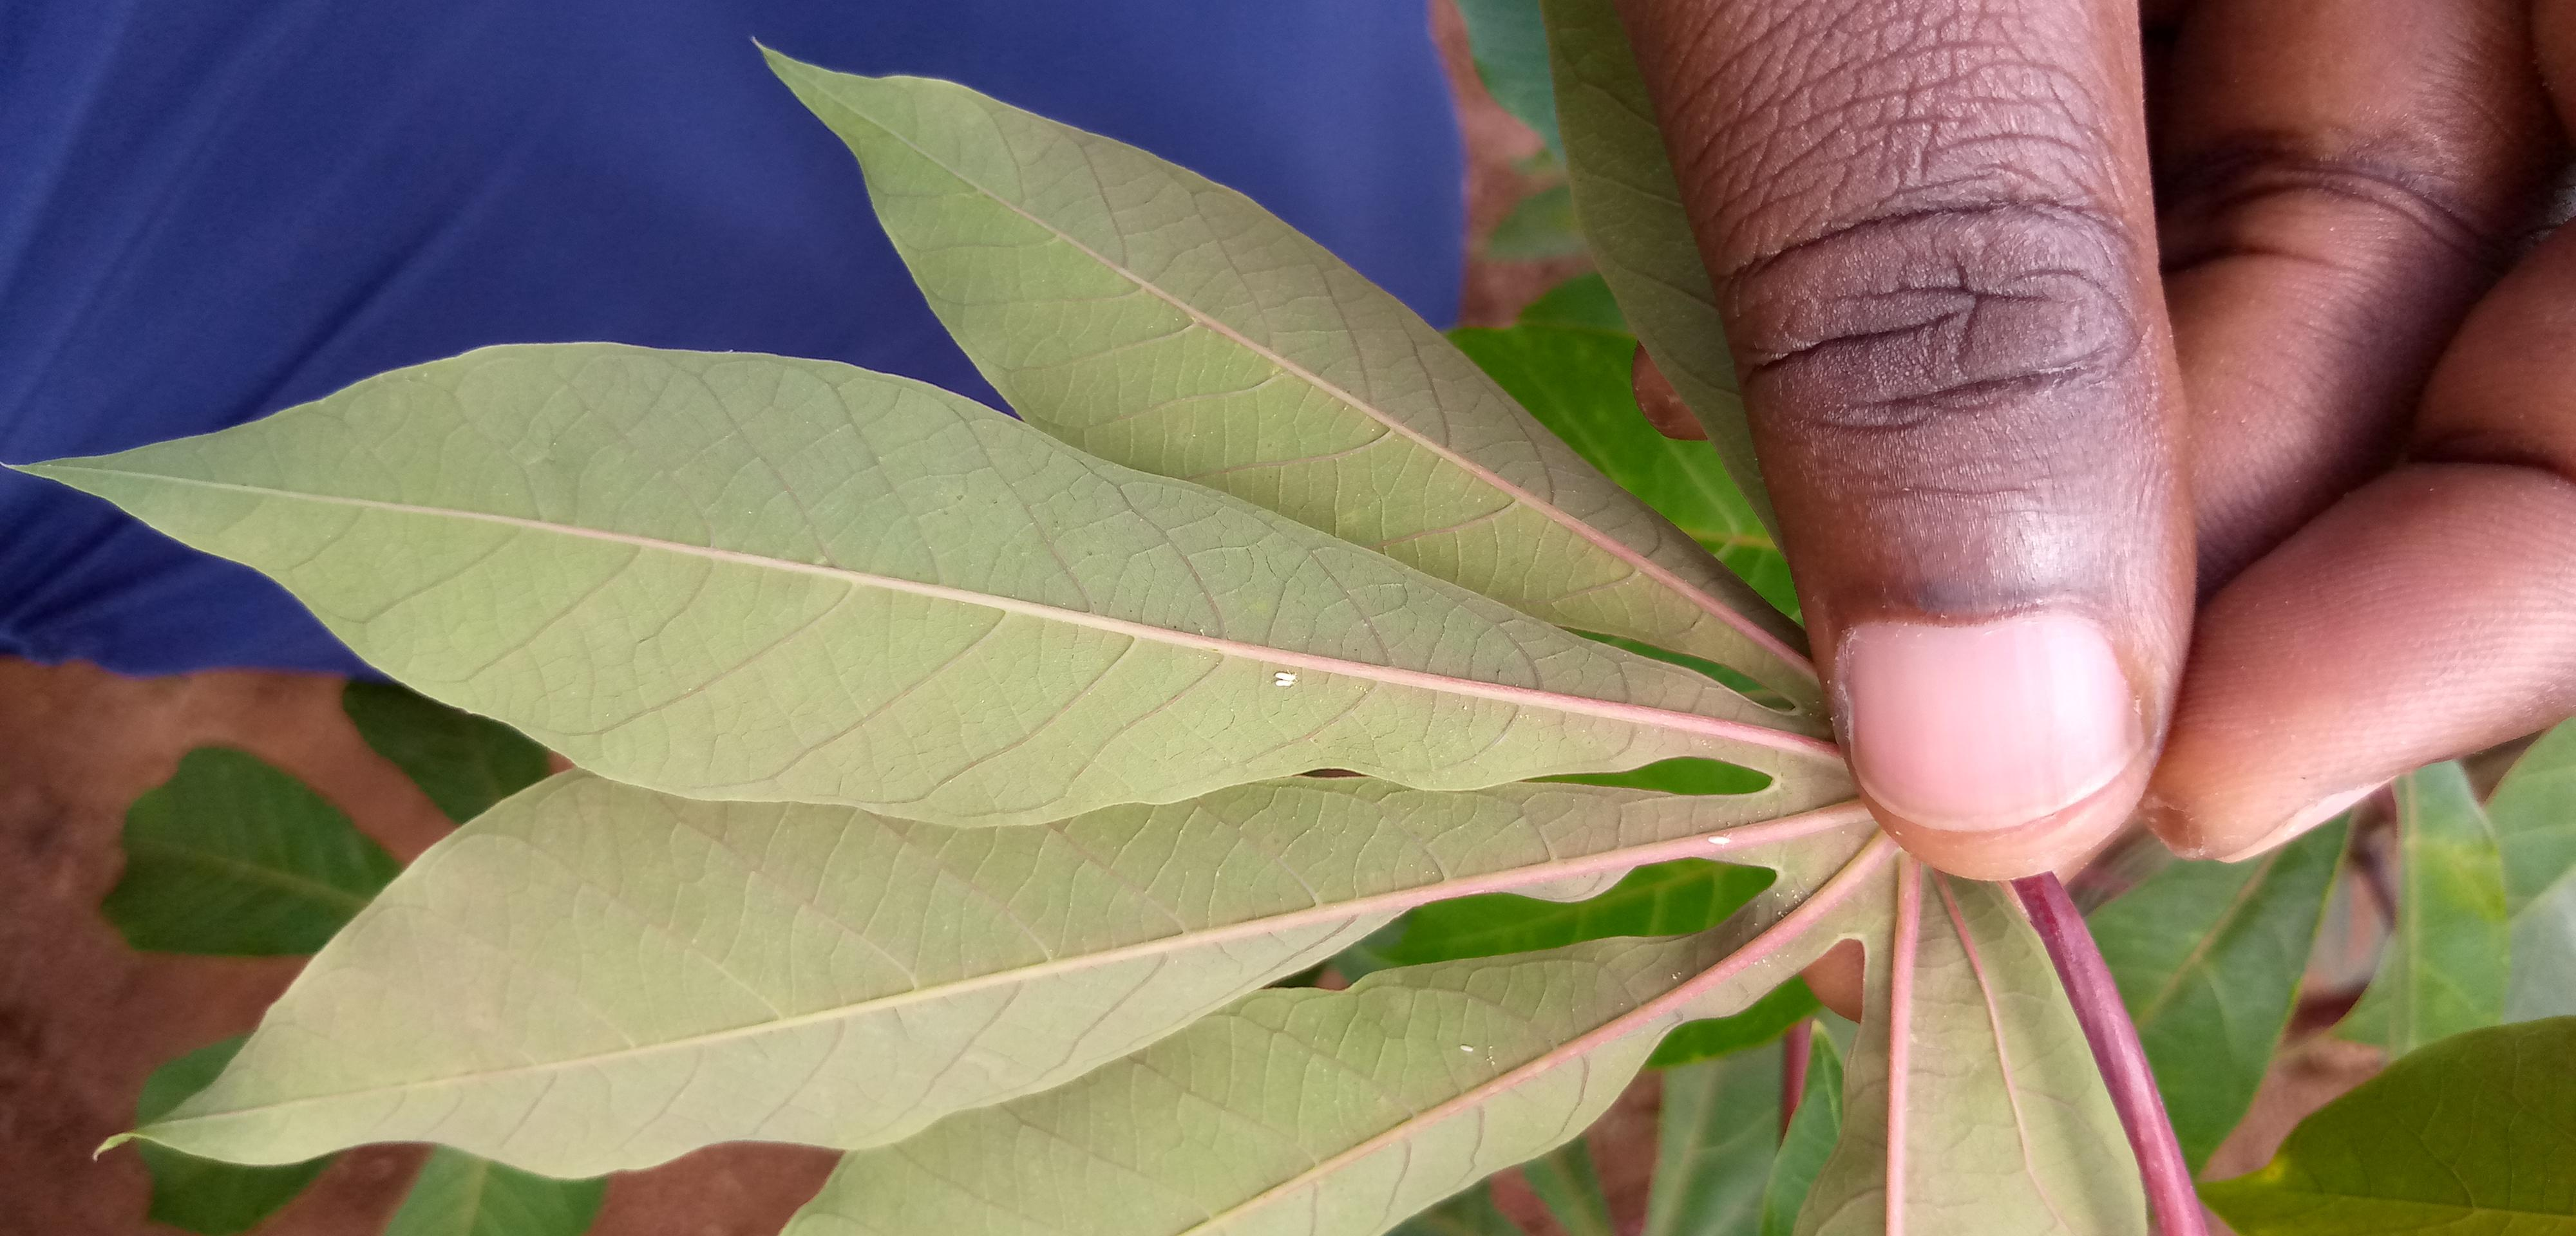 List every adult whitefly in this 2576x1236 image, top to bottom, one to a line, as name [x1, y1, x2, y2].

whitefly [1269, 661, 1298, 701]
whitefly [1258, 664, 1305, 698]
whitefly [1700, 824, 1736, 858]
whitefly [1454, 1030, 1487, 1073]